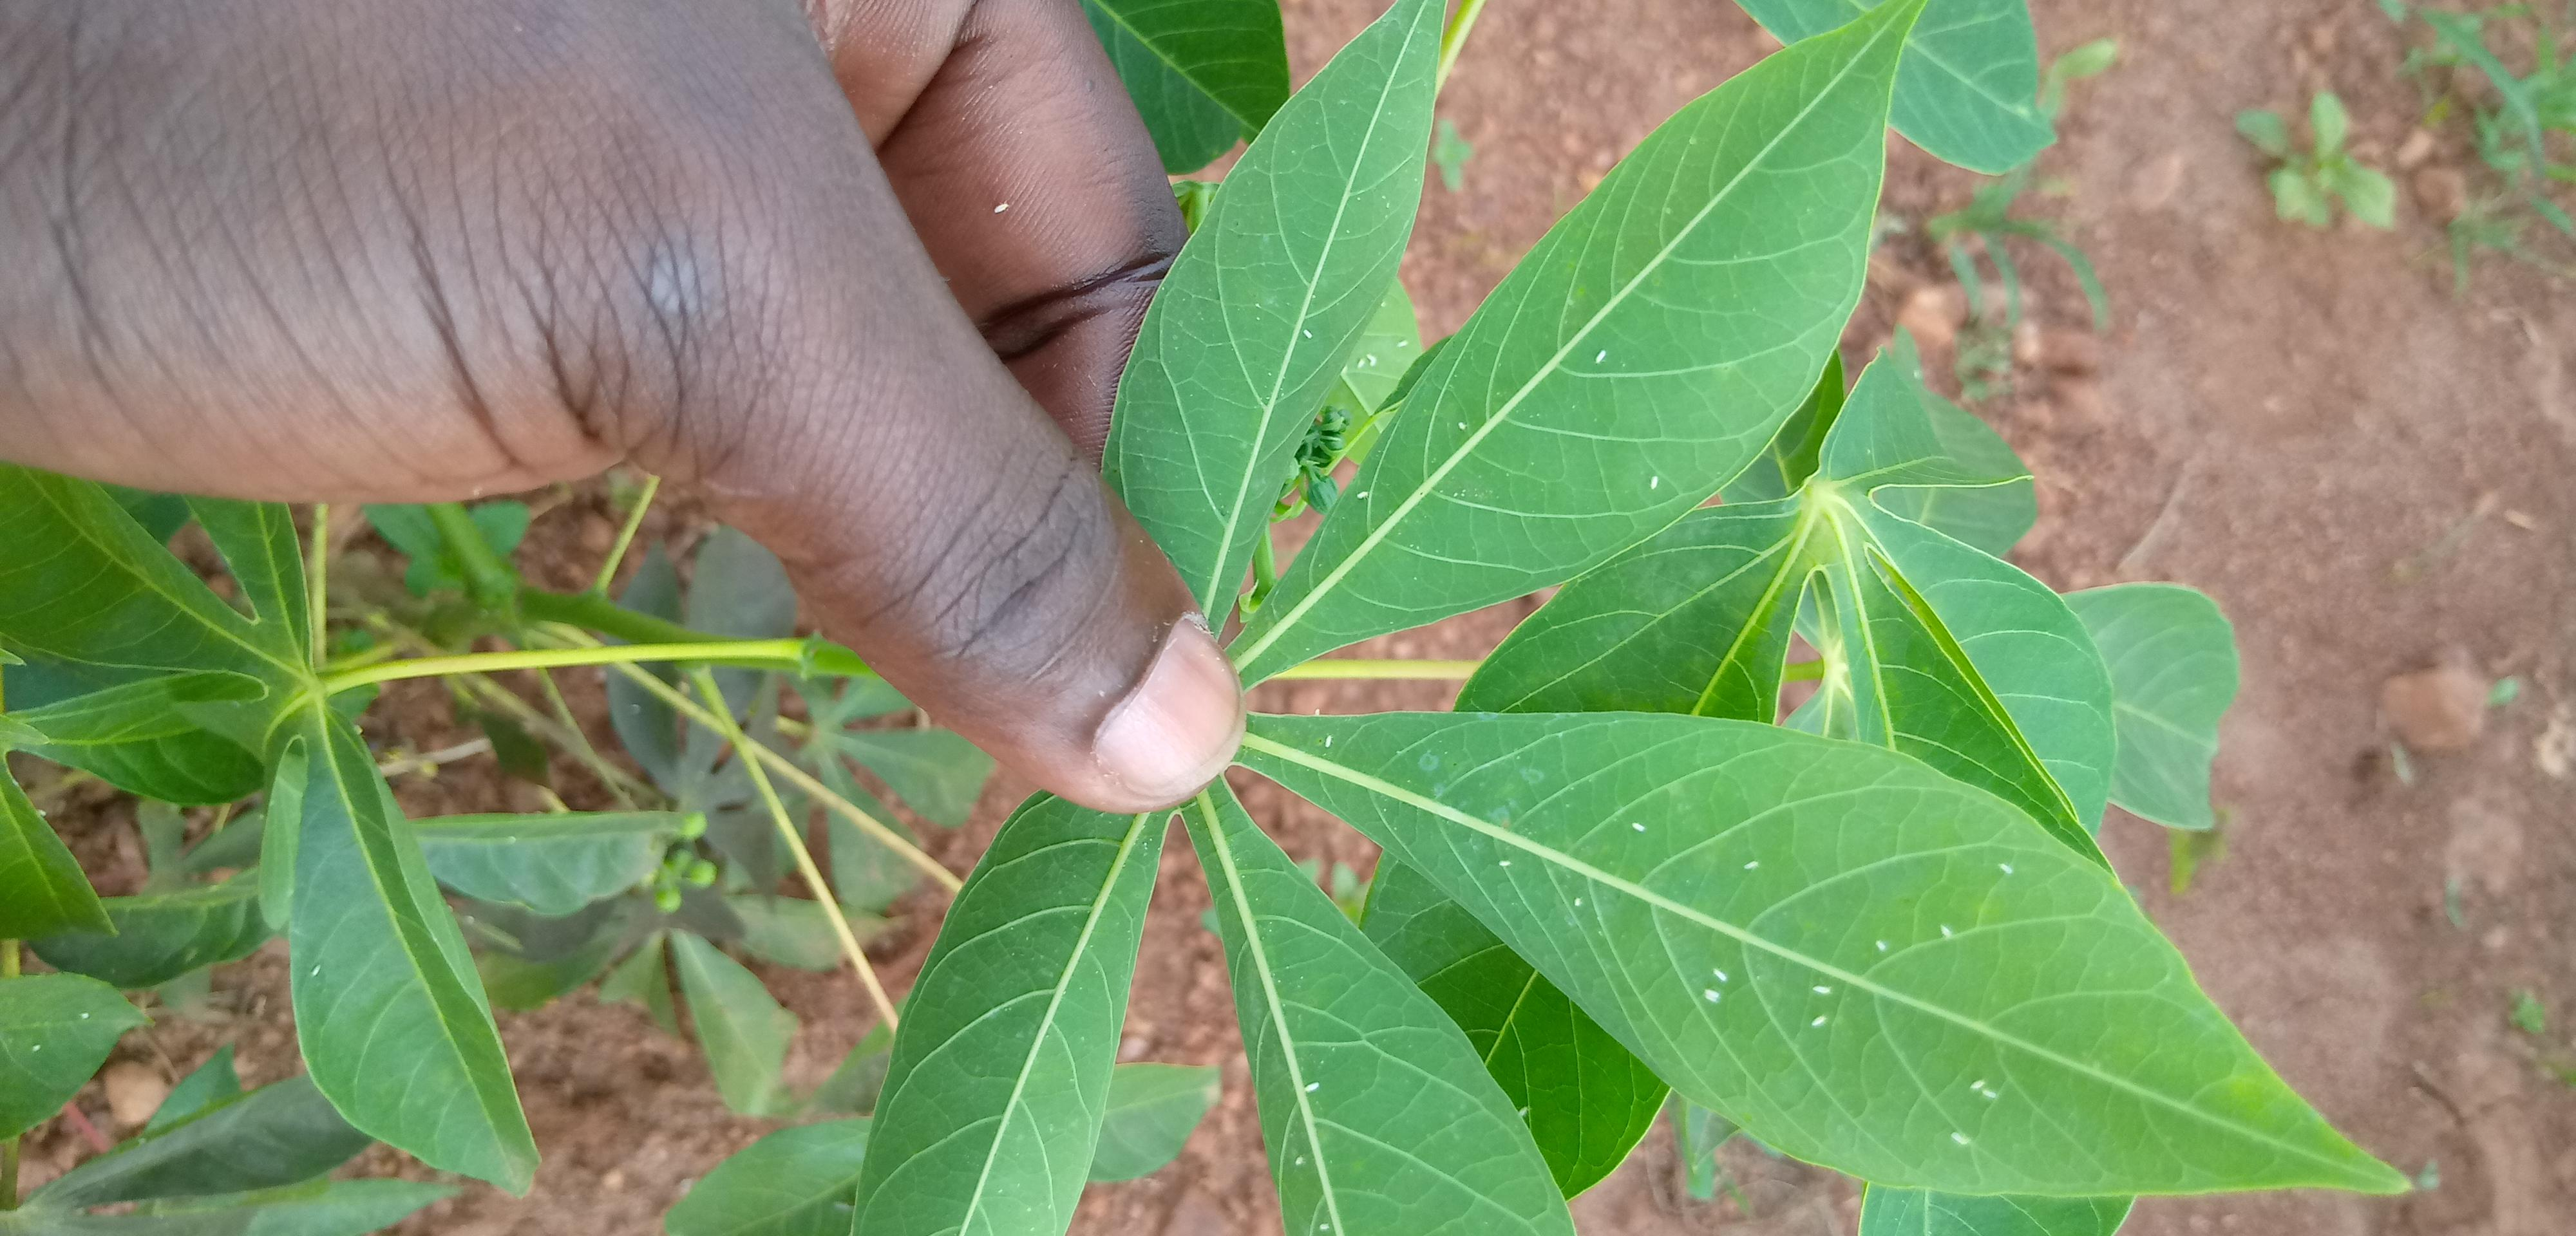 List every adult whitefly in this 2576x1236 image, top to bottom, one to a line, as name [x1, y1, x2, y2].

whitefly [992, 199, 1012, 219]
whitefly [1298, 324, 1318, 341]
whitefly [1394, 337, 1410, 351]
whitefly [1593, 348, 1609, 368]
whitefly [1365, 351, 1379, 370]
whitefly [1355, 356, 1368, 373]
whitefly [1455, 418, 1468, 433]
whitefly [1646, 473, 1661, 492]
whitefly [1354, 488, 1370, 501]
whitefly [1313, 707, 1322, 716]
whitefly [1323, 733, 1334, 749]
whitefly [1627, 820, 1649, 832]
whitefly [1496, 855, 1513, 870]
whitefly [1740, 858, 1760, 874]
whitefly [1996, 860, 2014, 877]
whitefly [1570, 893, 1583, 913]
whitefly [1938, 921, 1956, 942]
whitefly [1872, 936, 1888, 954]
whitefly [1710, 964, 1730, 982]
whitefly [1809, 982, 1837, 996]
whitefly [1699, 984, 1721, 1007]
whitefly [1810, 1013, 1829, 1030]
whitefly [1968, 1076, 1985, 1092]
whitefly [1302, 1081, 1321, 1095]
whitefly [1979, 1085, 2002, 1103]
whitefly [1518, 1104, 1529, 1119]
whitefly [1948, 1127, 1971, 1148]
whitefly [1292, 1154, 1305, 1168]
whitefly [1316, 1220, 1336, 1233]